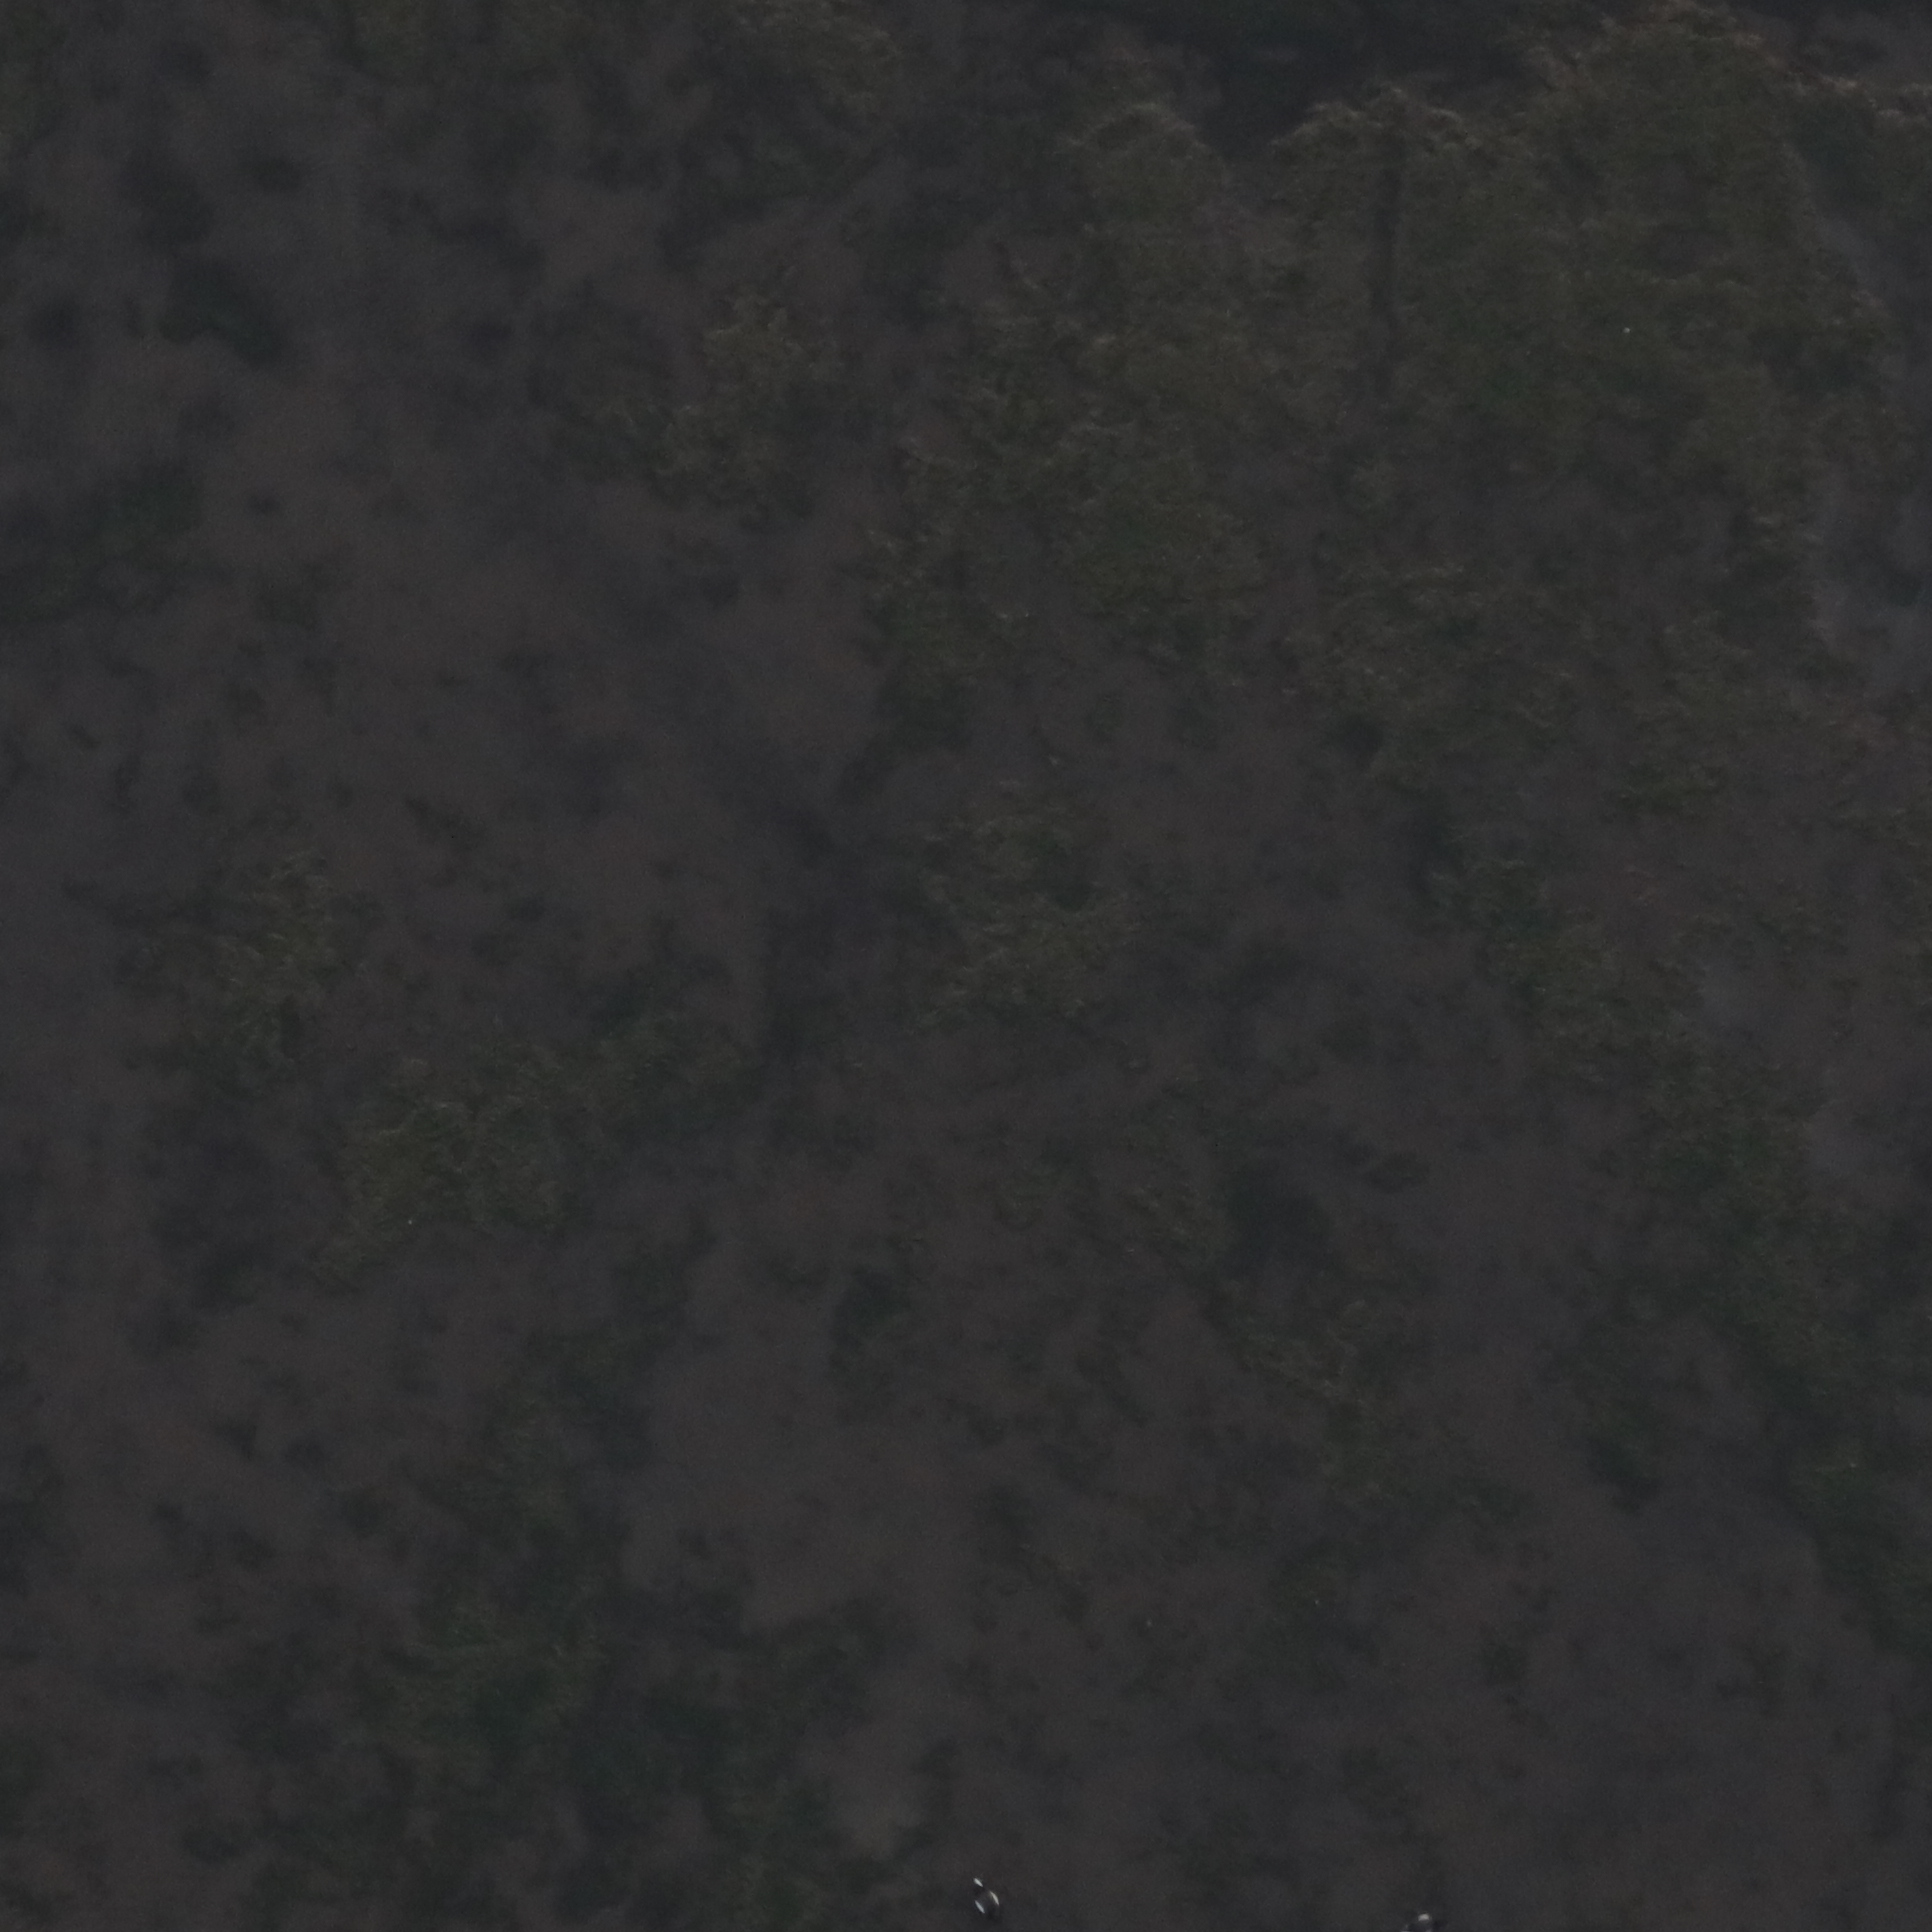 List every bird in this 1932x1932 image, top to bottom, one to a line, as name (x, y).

brant (986, 1900)
brant (1422, 1921)